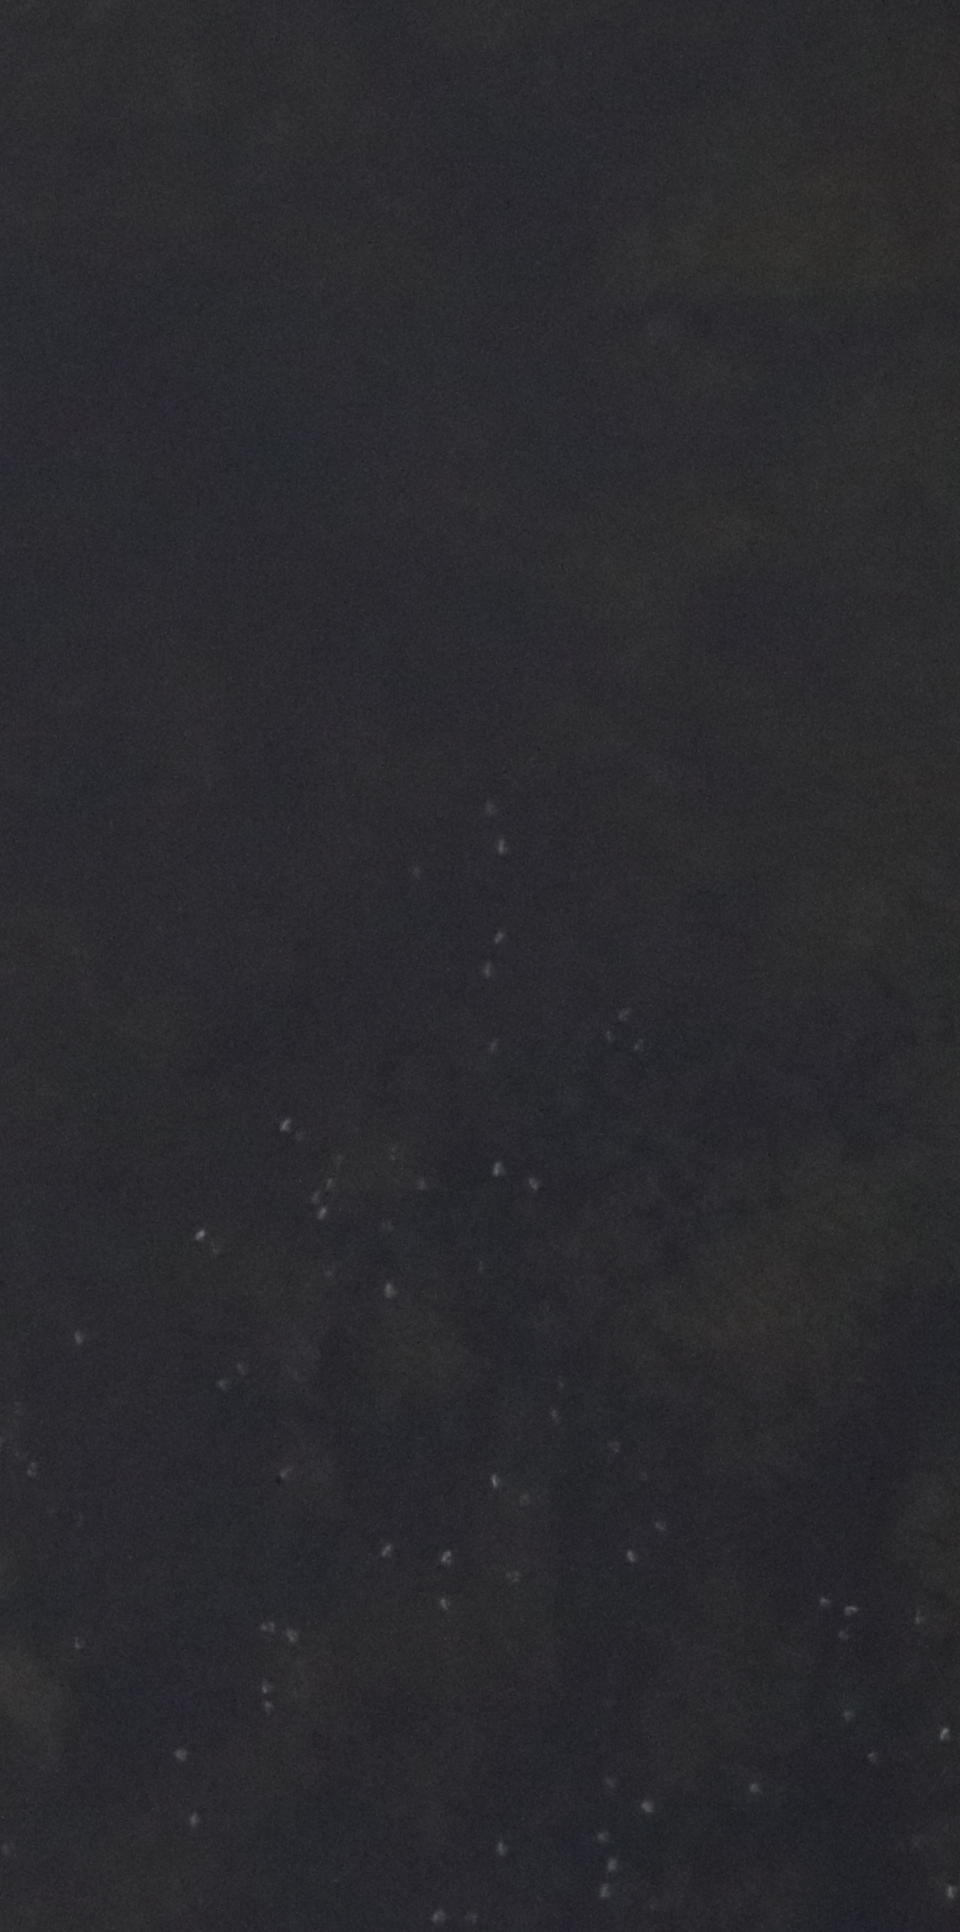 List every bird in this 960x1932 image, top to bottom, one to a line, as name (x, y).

brant (490, 814)
brant (506, 851)
brant (417, 870)
brant (504, 929)
brant (491, 959)
brant (621, 1014)
brant (611, 1041)
brant (500, 1042)
brant (643, 1051)
brant (290, 1123)
brant (303, 1132)
brant (335, 1157)
brant (335, 1176)
brant (498, 1178)
brant (536, 1186)
brant (424, 1189)
brant (320, 1192)
brant (321, 1217)
brant (386, 1229)
brant (199, 1236)
brant (212, 1249)
brant (333, 1267)
brant (389, 1293)
brant (86, 1342)
brant (245, 1370)
brant (561, 1380)
brant (226, 1383)
brant (559, 1411)
brant (616, 1452)
brant (29, 1465)
brant (288, 1466)
brant (495, 1482)
brant (647, 1483)
brant (526, 1490)
brant (650, 1524)
brant (392, 1543)
brant (628, 1546)
brant (451, 1551)
brant (522, 1576)
brant (829, 1598)
brant (849, 1602)
brant (445, 1606)
brant (921, 1616)
brant (266, 1627)
brant (83, 1633)
brant (843, 1633)
brant (300, 1635)
brant (265, 1685)
brant (843, 1722)
brant (951, 1730)
brant (180, 1758)
brant (875, 1760)
brant (757, 1784)
brant (620, 1788)
brant (648, 1811)
brant (199, 1817)
brant (601, 1837)
brant (9, 1838)
brant (500, 1845)
brant (619, 1864)
brant (610, 1885)
brant (958, 1893)
brant (433, 1917)
brant (470, 1917)